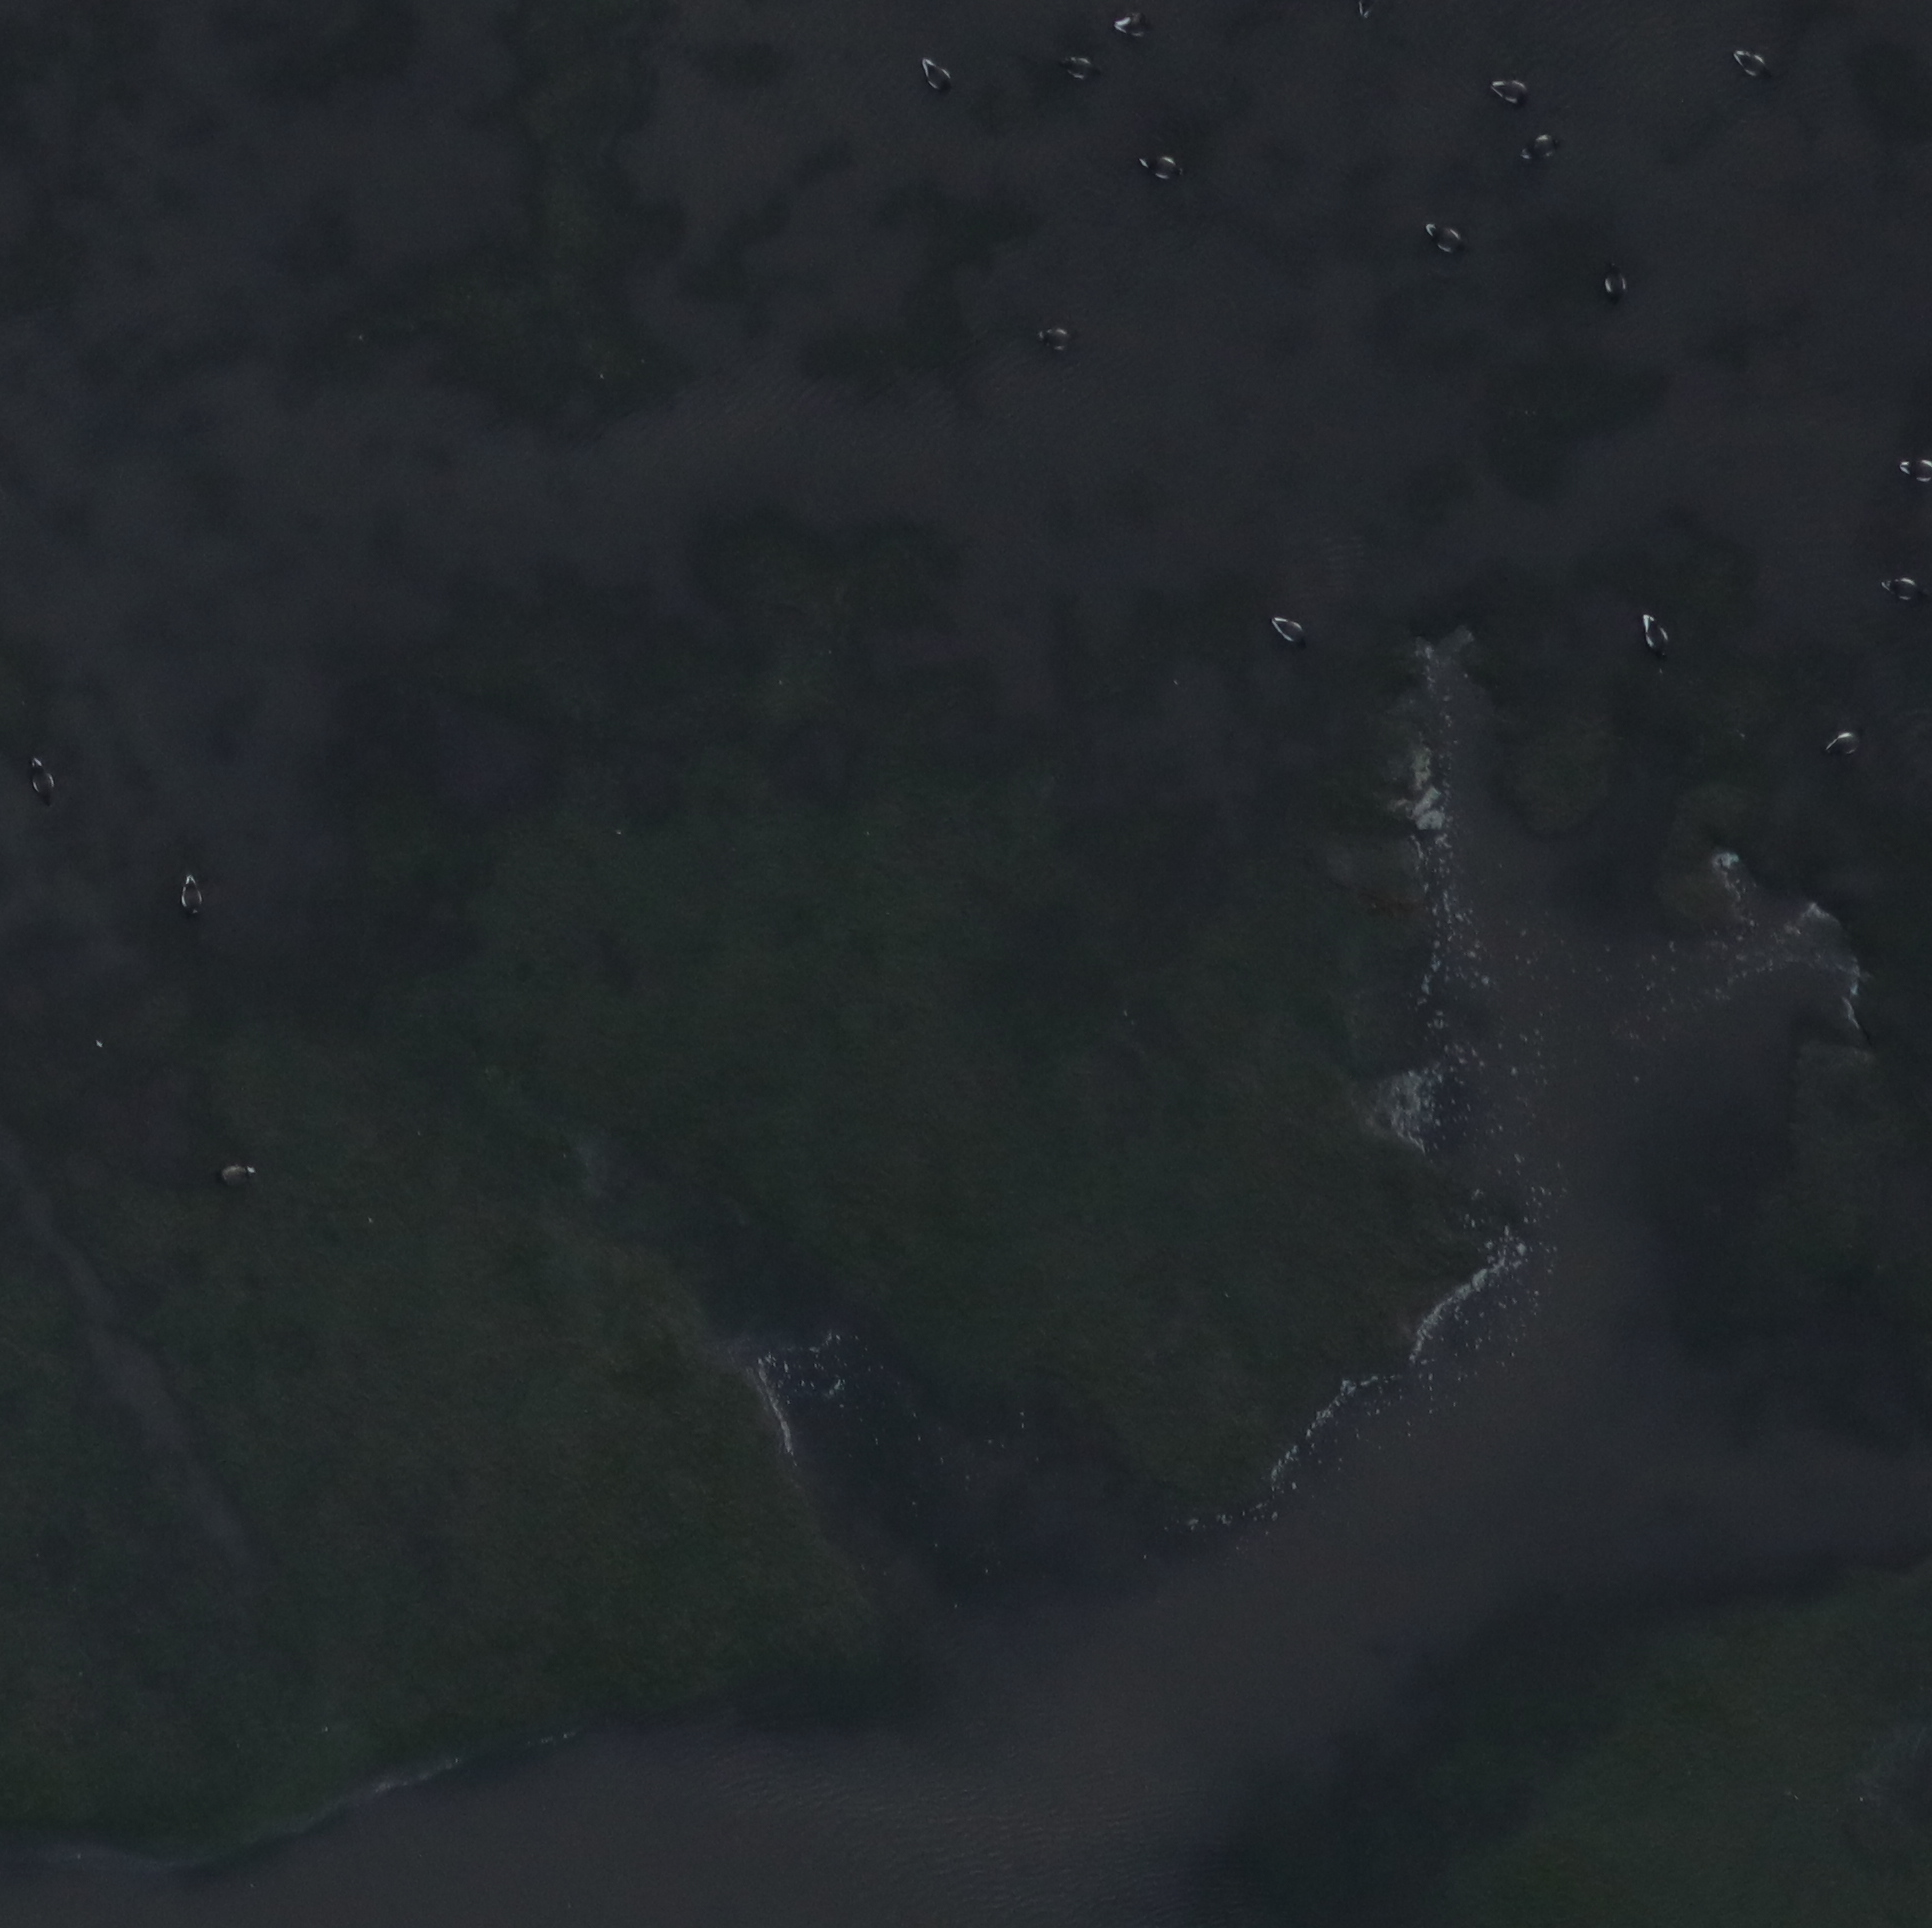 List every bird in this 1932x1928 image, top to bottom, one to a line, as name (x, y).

brant (1133, 26)
brant (1752, 64)
brant (1078, 67)
brant (937, 76)
brant (1510, 91)
brant (1541, 148)
brant (1161, 170)
brant (1444, 238)
brant (1614, 282)
brant (1056, 339)
brant (1923, 470)
brant (1903, 589)
brant (1290, 632)
brant (1655, 635)
brant (1844, 745)
brant (41, 781)
brant (191, 897)
brant (237, 1175)